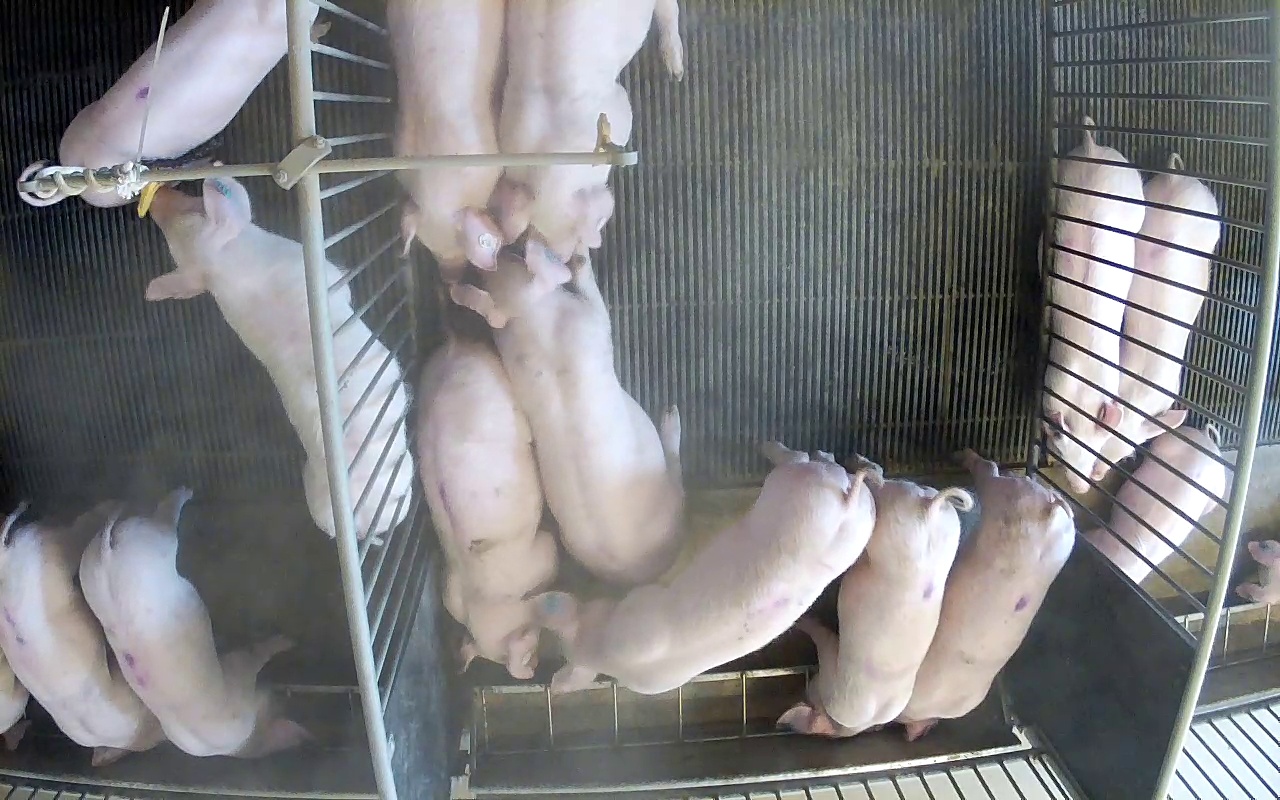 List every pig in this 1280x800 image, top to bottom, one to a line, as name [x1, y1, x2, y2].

pig [61, 0, 331, 209]
pig [386, 0, 507, 283]
pig [487, 0, 682, 264]
pig [1040, 117, 1147, 491]
pig [1089, 154, 1223, 481]
pig [144, 160, 411, 544]
pig [450, 223, 685, 588]
pig [417, 329, 560, 679]
pig [1082, 425, 1227, 585]
pig [523, 441, 879, 697]
pig [892, 447, 1077, 741]
pig [777, 452, 974, 737]
pig [78, 487, 315, 760]
pig [2, 499, 170, 766]
pig [1233, 536, 1278, 604]